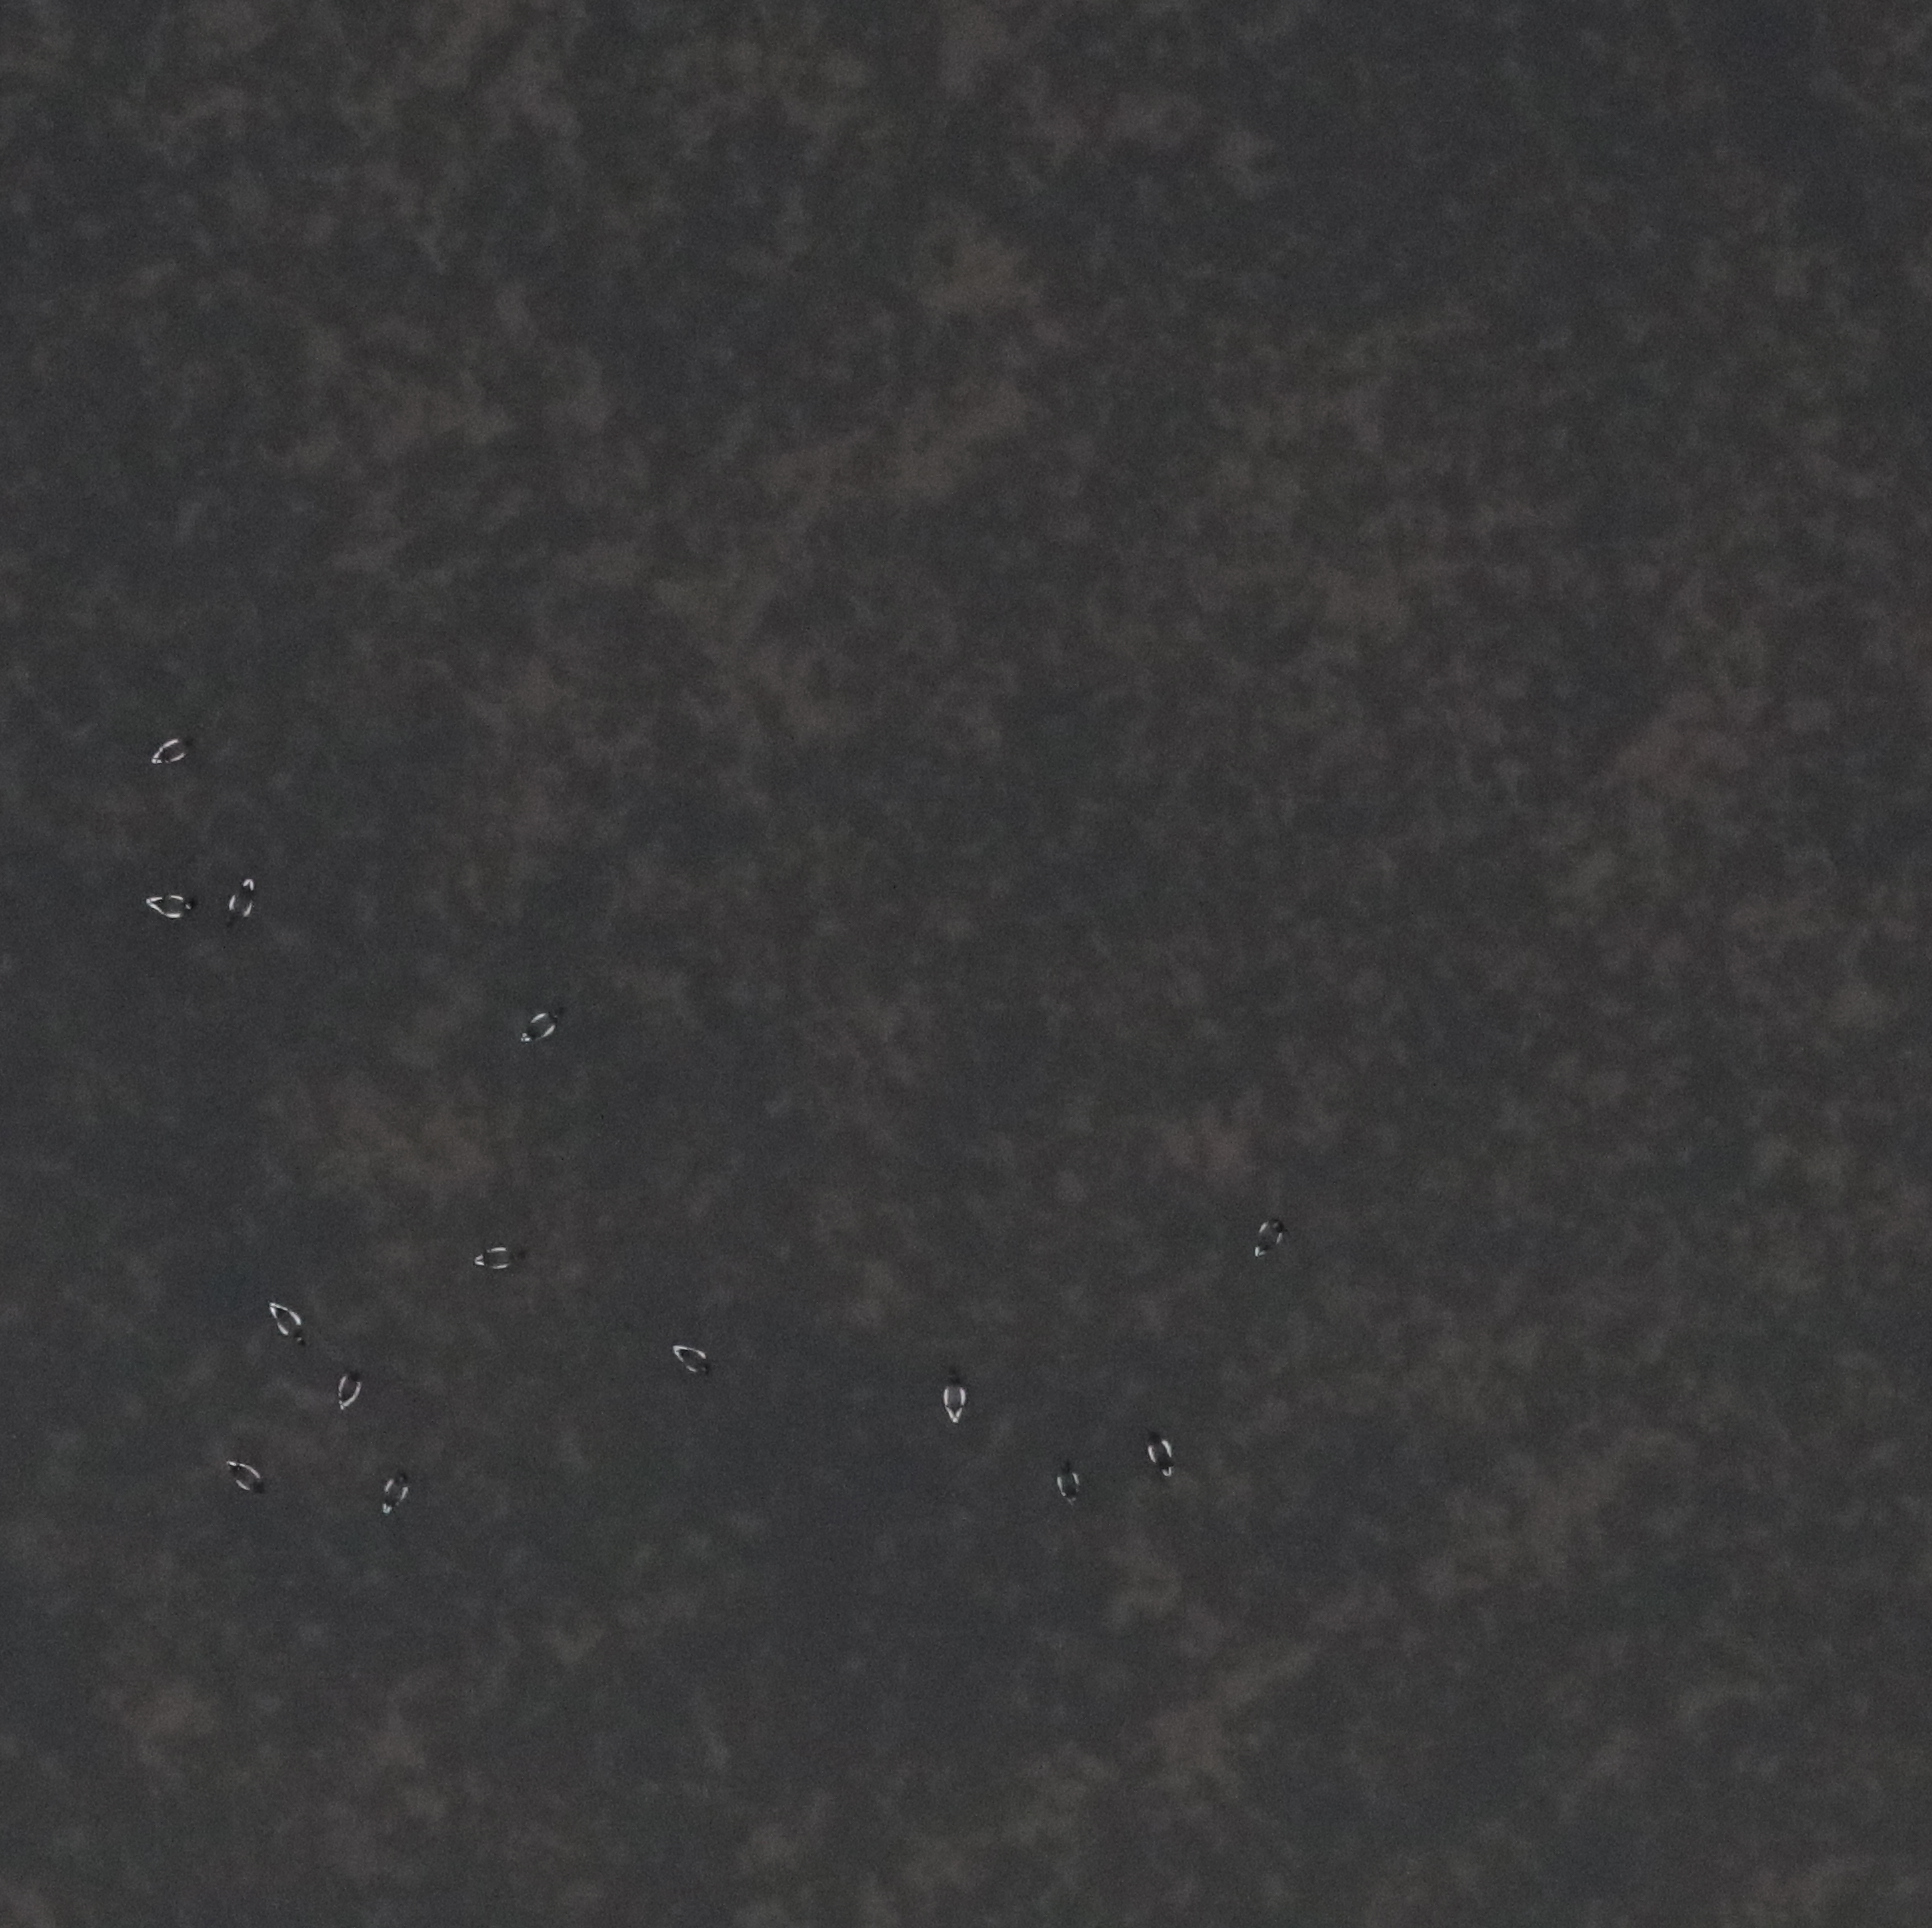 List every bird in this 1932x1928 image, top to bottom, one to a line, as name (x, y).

brant (170, 751)
brant (243, 902)
brant (172, 906)
brant (542, 1026)
brant (1272, 1236)
brant (497, 1258)
brant (287, 1322)
brant (692, 1358)
brant (348, 1391)
brant (955, 1398)
brant (1161, 1454)
brant (247, 1477)
brant (1069, 1485)
brant (394, 1493)